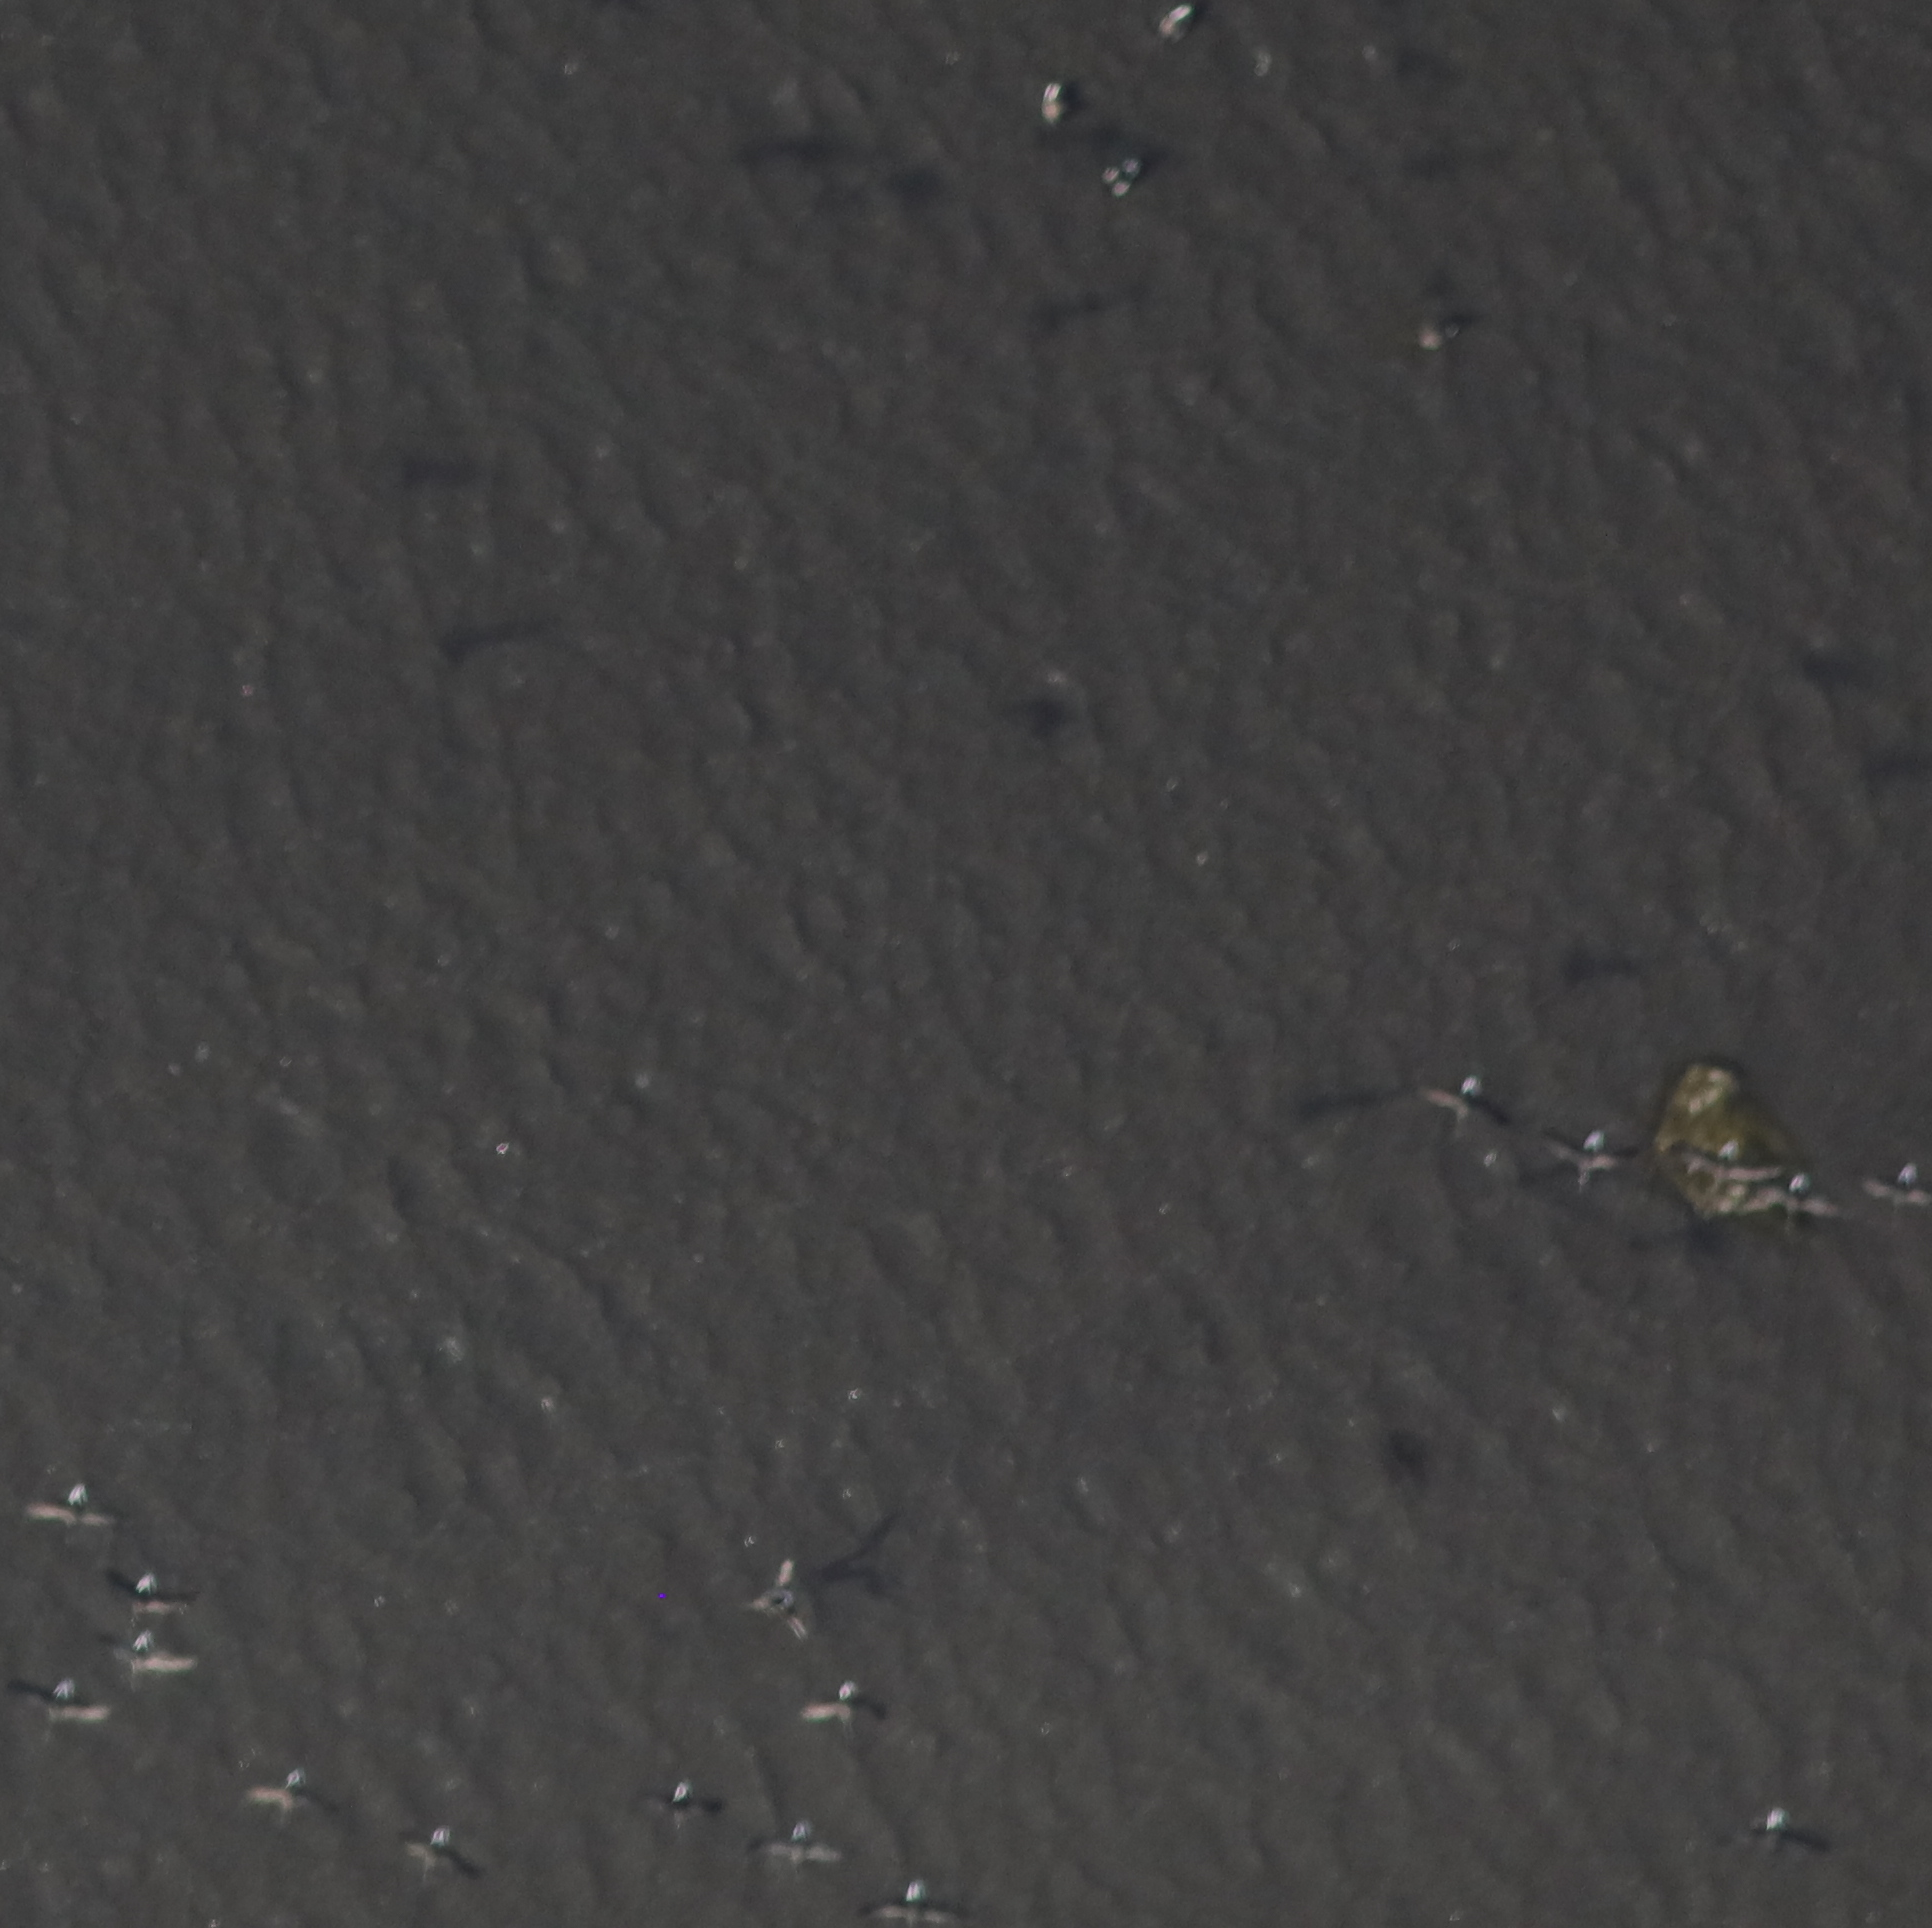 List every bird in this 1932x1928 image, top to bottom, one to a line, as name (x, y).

brant (1178, 24)
brant (1057, 109)
brant (1119, 175)
brant (1435, 337)
brant (1464, 1108)
brant (1587, 1158)
brant (1722, 1170)
brant (1900, 1188)
brant (1795, 1203)
brant (75, 1515)
brant (143, 1600)
brant (775, 1602)
brant (140, 1661)
brant (56, 1706)
brant (849, 1709)
brant (279, 1792)
brant (683, 1811)
brant (1770, 1834)
brant (798, 1851)
brant (440, 1856)
brant (913, 1910)